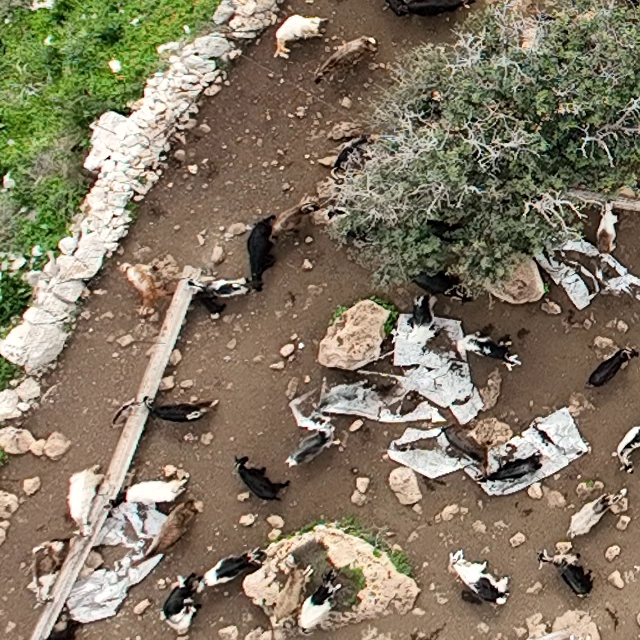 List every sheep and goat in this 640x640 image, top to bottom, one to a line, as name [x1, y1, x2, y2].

goat [368, 0, 407, 14]
goat [408, 0, 475, 16]
goat [273, 15, 327, 60]
goat [314, 35, 376, 84]
goat [336, 135, 367, 172]
goat [272, 200, 320, 240]
goat [596, 200, 618, 253]
goat [247, 213, 278, 292]
goat [120, 263, 174, 320]
goat [412, 266, 475, 304]
goat [185, 278, 250, 291]
goat [196, 290, 226, 318]
goat [389, 294, 440, 342]
goat [458, 331, 520, 373]
goat [585, 344, 639, 388]
goat [143, 395, 219, 421]
goat [110, 398, 141, 427]
goat [617, 418, 639, 474]
goat [443, 422, 490, 482]
goat [283, 425, 335, 468]
goat [474, 449, 541, 483]
goat [234, 455, 290, 501]
goat [66, 463, 103, 539]
goat [126, 478, 187, 505]
goat [567, 487, 626, 539]
goat [129, 498, 200, 569]
goat [29, 537, 65, 611]
goat [203, 546, 264, 587]
goat [450, 549, 510, 605]
goat [538, 549, 593, 599]
goat [273, 563, 312, 622]
goat [300, 567, 340, 628]
goat [161, 571, 200, 632]